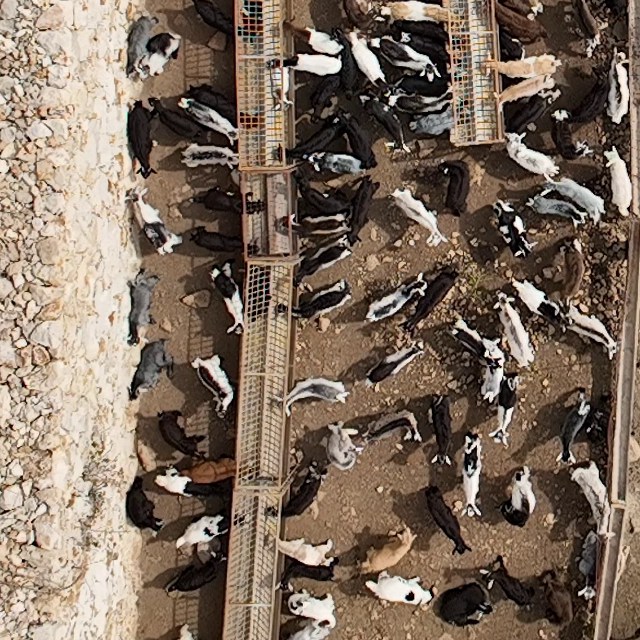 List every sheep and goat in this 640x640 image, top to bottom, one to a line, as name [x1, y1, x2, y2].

goat [187, 0, 253, 45]
goat [343, 0, 382, 27]
goat [383, 0, 463, 24]
goat [477, 0, 542, 19]
goat [485, 0, 547, 43]
goat [563, 0, 601, 54]
goat [603, 0, 627, 14]
goat [127, 16, 159, 76]
goat [282, 18, 343, 55]
goat [393, 19, 463, 47]
goat [329, 28, 356, 94]
goat [347, 31, 389, 97]
goat [400, 32, 459, 65]
goat [498, 32, 523, 57]
goat [134, 33, 182, 78]
goat [373, 35, 439, 79]
goat [606, 50, 632, 123]
goat [484, 53, 559, 78]
goat [268, 57, 342, 74]
goat [567, 65, 611, 123]
goat [272, 69, 291, 111]
goat [495, 73, 554, 109]
goat [309, 78, 340, 123]
goat [393, 78, 446, 95]
goat [513, 83, 559, 134]
goat [188, 86, 258, 127]
goat [389, 86, 457, 113]
goat [148, 98, 230, 147]
goat [179, 98, 243, 144]
goat [361, 99, 411, 154]
goat [129, 101, 157, 177]
goat [409, 101, 468, 138]
goat [549, 108, 591, 160]
goat [336, 111, 378, 170]
goat [276, 127, 335, 159]
goat [503, 133, 560, 177]
goat [179, 146, 242, 168]
goat [604, 146, 634, 214]
goat [307, 152, 361, 175]
goat [438, 159, 468, 218]
goat [294, 172, 348, 213]
goat [542, 172, 603, 222]
goat [347, 179, 380, 246]
goat [123, 189, 182, 255]
goat [390, 189, 449, 246]
goat [193, 191, 265, 214]
goat [527, 195, 589, 226]
goat [493, 199, 537, 257]
goat [280, 216, 351, 233]
goat [192, 228, 262, 258]
goat [300, 233, 346, 258]
goat [560, 236, 582, 315]
goat [293, 240, 351, 288]
goat [209, 264, 252, 335]
goat [402, 266, 457, 331]
goat [127, 270, 160, 344]
goat [366, 274, 428, 321]
goat [511, 277, 567, 333]
goat [281, 280, 347, 312]
goat [298, 287, 351, 329]
goat [495, 291, 535, 366]
goat [565, 306, 618, 358]
goat [452, 320, 502, 366]
goat [128, 337, 171, 401]
goat [480, 337, 502, 399]
goat [364, 340, 424, 387]
goat [190, 355, 233, 418]
goat [489, 375, 519, 445]
goat [272, 379, 350, 415]
goat [554, 391, 591, 462]
goat [431, 397, 452, 466]
goat [157, 411, 206, 460]
goat [365, 411, 422, 444]
goat [327, 423, 357, 472]
goat [461, 432, 483, 516]
goat [182, 458, 253, 479]
goat [267, 462, 326, 518]
goat [570, 463, 616, 539]
goat [501, 467, 536, 525]
goat [153, 468, 213, 496]
goat [124, 476, 162, 531]
goat [423, 485, 472, 555]
goat [177, 508, 232, 550]
goat [355, 522, 419, 575]
goat [267, 533, 335, 567]
goat [168, 549, 226, 592]
goat [493, 554, 539, 606]
goat [274, 556, 340, 589]
goat [437, 569, 495, 624]
goat [365, 572, 433, 605]
goat [548, 580, 575, 624]
goat [287, 591, 336, 627]
goat [286, 620, 333, 639]